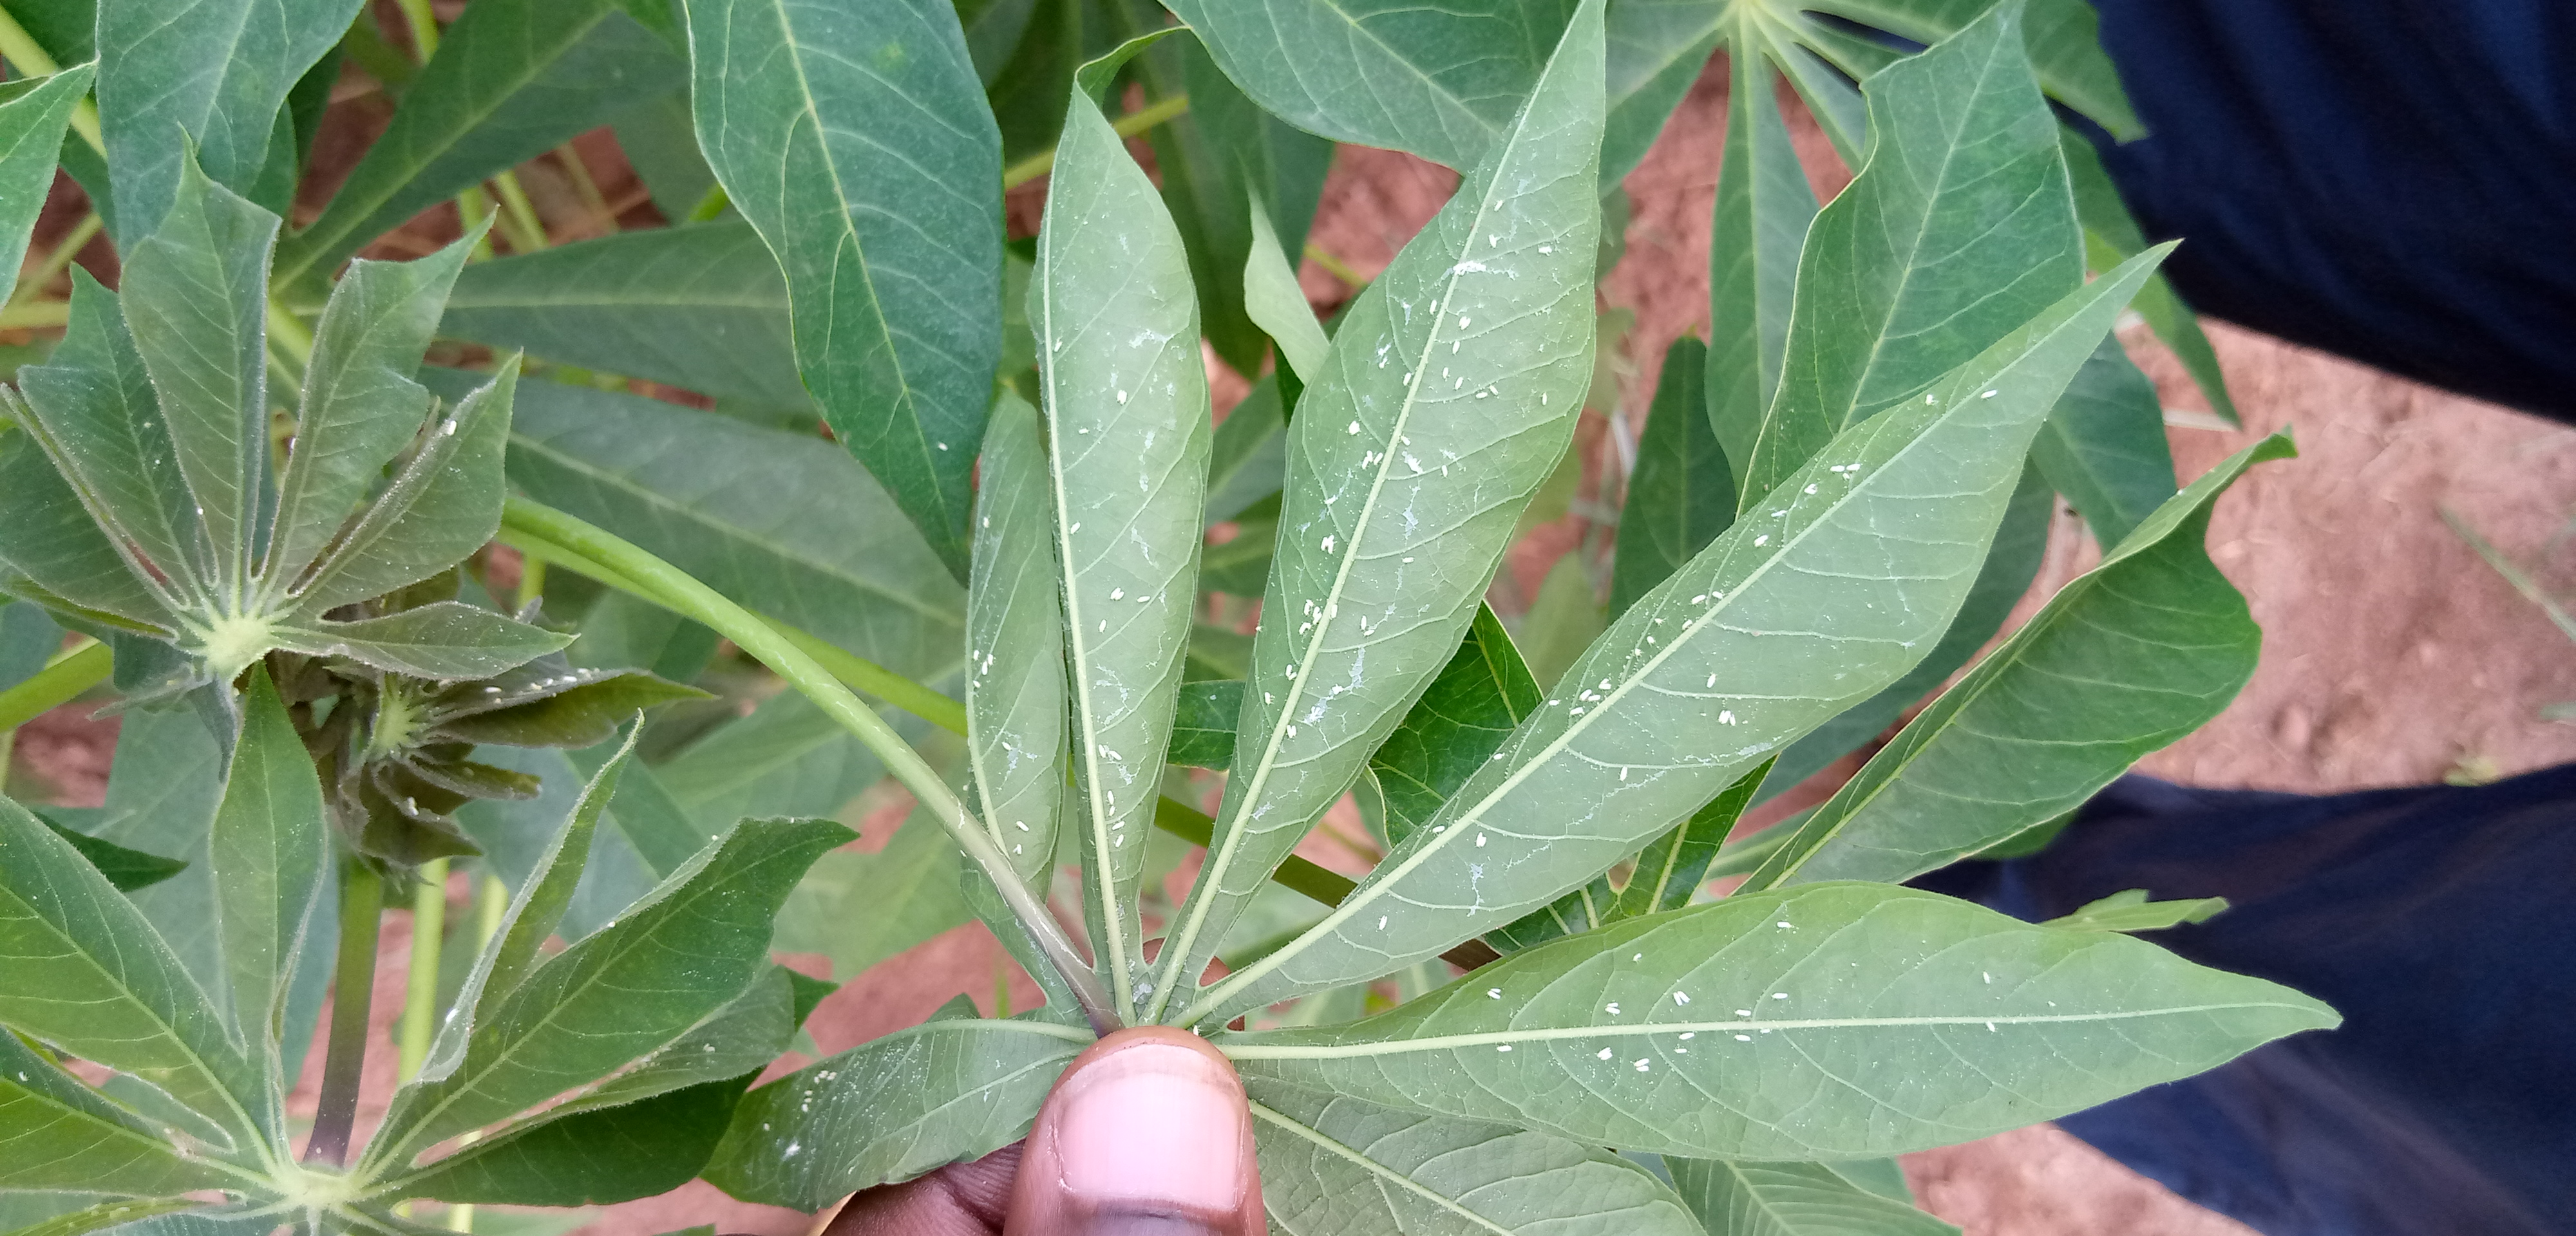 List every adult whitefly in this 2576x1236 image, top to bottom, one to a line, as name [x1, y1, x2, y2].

whitefly [1492, 198, 1504, 212]
whitefly [1487, 233, 1499, 249]
whitefly [1537, 246, 1553, 254]
whitefly [1427, 297, 1438, 315]
whitefly [1460, 315, 1466, 328]
whitefly [1461, 317, 1472, 331]
whitefly [1451, 339, 1461, 355]
whitefly [1052, 341, 1064, 353]
whitefly [1442, 366, 1449, 380]
whitefly [1401, 370, 1412, 387]
whitefly [1454, 376, 1466, 391]
whitefly [1488, 384, 1499, 396]
whitefly [1980, 388, 1998, 400]
whitefly [1116, 389, 1122, 403]
whitefly [1474, 389, 1488, 400]
whitefly [1121, 391, 1128, 406]
whitefly [1541, 391, 1548, 407]
whitefly [1924, 392, 1933, 407]
whitefly [445, 418, 462, 438]
whitefly [1349, 419, 1357, 430]
whitefly [1350, 422, 1360, 433]
whitefly [1077, 427, 1089, 436]
whitefly [1352, 427, 1361, 435]
whitefly [1399, 434, 1412, 447]
whitefly [936, 440, 949, 453]
whitefly [1366, 450, 1374, 463]
whitefly [1374, 451, 1384, 466]
whitefly [1361, 456, 1369, 471]
whitefly [153, 458, 162, 465]
whitefly [1439, 464, 1449, 479]
whitefly [1846, 464, 1861, 471]
whitefly [1829, 465, 1844, 472]
whitefly [1841, 472, 1851, 482]
whitefly [1807, 483, 1817, 489]
whitefly [1803, 488, 1817, 495]
whitefly [196, 507, 205, 516]
whitefly [979, 515, 992, 530]
whitefly [1069, 520, 1082, 536]
whitefly [1328, 533, 1335, 541]
whitefly [1754, 534, 1769, 548]
whitefly [1320, 536, 1329, 552]
whitefly [1328, 541, 1334, 555]
whitefly [1401, 556, 1415, 565]
whitefly [1110, 586, 1121, 601]
whitefly [1115, 590, 1125, 601]
whitefly [1711, 590, 1723, 600]
whitefly [1691, 594, 1706, 606]
whitefly [1135, 594, 1152, 604]
whitefly [1305, 598, 1314, 606]
whitefly [1303, 603, 1311, 616]
whitefly [1330, 603, 1339, 620]
whitefly [1312, 606, 1321, 617]
whitefly [1314, 612, 1324, 625]
whitefly [1360, 613, 1367, 630]
whitefly [1654, 617, 1664, 626]
whitefly [1097, 618, 1108, 634]
whitefly [1681, 619, 1693, 632]
whitefly [1295, 620, 1312, 635]
whitefly [1254, 625, 1263, 632]
whitefly [1363, 628, 1376, 637]
whitefly [1646, 635, 1656, 645]
whitefly [1633, 647, 1643, 656]
whitefly [971, 648, 981, 663]
whitefly [987, 651, 995, 668]
whitefly [981, 660, 989, 677]
whitefly [1283, 663, 1293, 678]
whitefly [576, 666, 591, 675]
whitefly [1289, 671, 1297, 682]
whitefly [1707, 672, 1717, 689]
whitefly [562, 675, 579, 684]
whitefly [545, 677, 557, 688]
whitefly [1600, 678, 1609, 684]
whitefly [971, 679, 983, 690]
whitefly [529, 680, 544, 691]
whitefly [1330, 682, 1345, 696]
whitefly [1598, 682, 1613, 690]
whitefly [483, 685, 504, 696]
whitefly [1579, 688, 1592, 702]
whitefly [1262, 689, 1272, 706]
whitefly [1588, 694, 1602, 702]
whitefly [1548, 698, 1560, 707]
whitefly [1307, 702, 1325, 721]
whitefly [1569, 705, 1584, 716]
whitefly [1718, 709, 1725, 723]
whitefly [1722, 710, 1731, 726]
whitefly [1729, 714, 1736, 727]
whitefly [1285, 724, 1291, 738]
whitefly [1291, 725, 1297, 737]
whitefly [999, 740, 1014, 753]
whitefly [1097, 743, 1107, 758]
whitefly [1108, 749, 1123, 761]
whitefly [1493, 752, 1504, 762]
whitefly [1618, 764, 1630, 782]
whitefly [961, 783, 970, 792]
whitefly [1106, 789, 1117, 805]
whitefly [406, 794, 424, 819]
whitefly [1106, 805, 1117, 817]
whitefly [1112, 819, 1126, 832]
whitefly [1016, 820, 1031, 834]
whitefly [1432, 824, 1446, 836]
whitefly [1476, 832, 1483, 848]
whitefly [710, 832, 721, 843]
whitefly [1113, 833, 1126, 849]
whitefly [1480, 836, 1488, 847]
whitefly [1012, 839, 1024, 857]
whitefly [1376, 913, 1388, 932]
whitefly [1776, 920, 1792, 930]
whitefly [1631, 951, 1642, 963]
whitefly [1981, 969, 1992, 984]
whitefly [1490, 988, 1501, 993]
whitefly [1486, 989, 1501, 1000]
whitefly [1677, 990, 1691, 1003]
whitefly [1672, 991, 1685, 1006]
whitefly [1768, 991, 1790, 1001]
whitefly [1605, 1002, 1619, 1007]
whitefly [1604, 1006, 1620, 1015]
whitefly [1734, 1006, 1753, 1016]
whitefly [440, 1007, 462, 1025]
whitefly [1984, 1019, 1996, 1033]
whitefly [1192, 1024, 1200, 1037]
whitefly [1677, 1032, 1696, 1040]
whitefly [1732, 1033, 1751, 1042]
whitefly [1494, 1043, 1513, 1053]
whitefly [1598, 1047, 1612, 1058]
whitefly [1673, 1047, 1689, 1054]
whitefly [1601, 1053, 1612, 1063]
whitefly [1633, 1058, 1650, 1067]
whitefly [1636, 1065, 1649, 1074]
whitefly [820, 1069, 828, 1078]
whitefly [828, 1070, 837, 1081]
whitefly [813, 1075, 820, 1085]
whitefly [802, 1089, 815, 1096]
whitefly [801, 1096, 815, 1103]
whitefly [800, 1103, 809, 1113]
whitefly [761, 1120, 772, 1133]